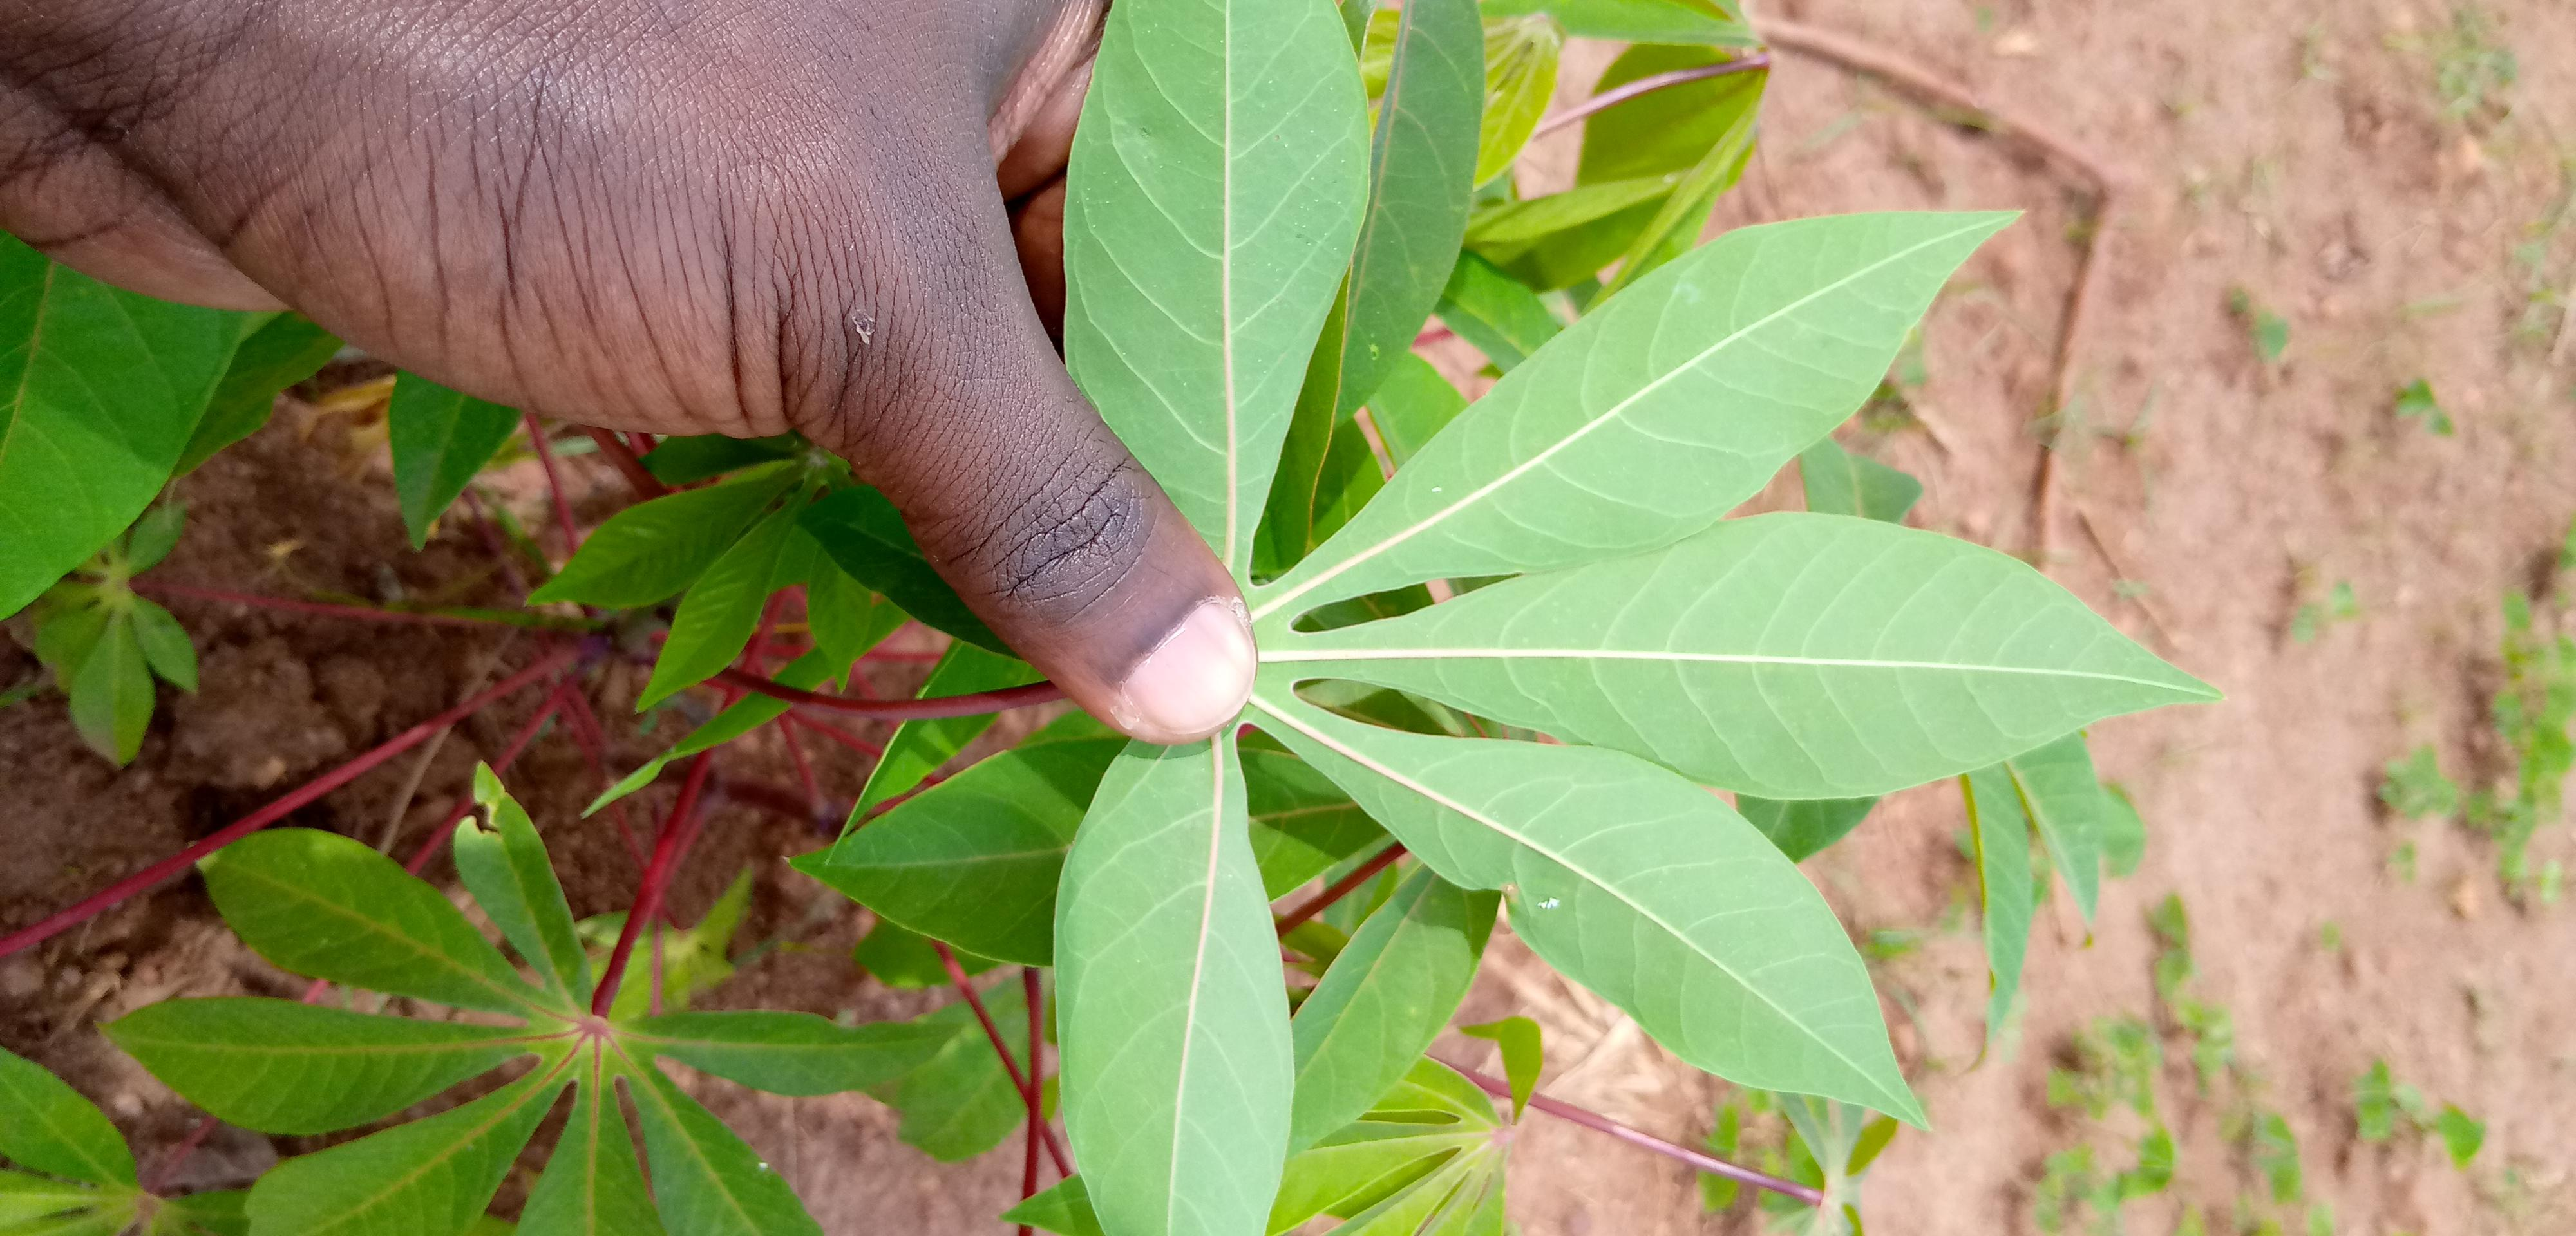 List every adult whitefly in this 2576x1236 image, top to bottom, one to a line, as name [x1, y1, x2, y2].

whitefly [896, 1013, 911, 1039]
whitefly [485, 1134, 494, 1146]